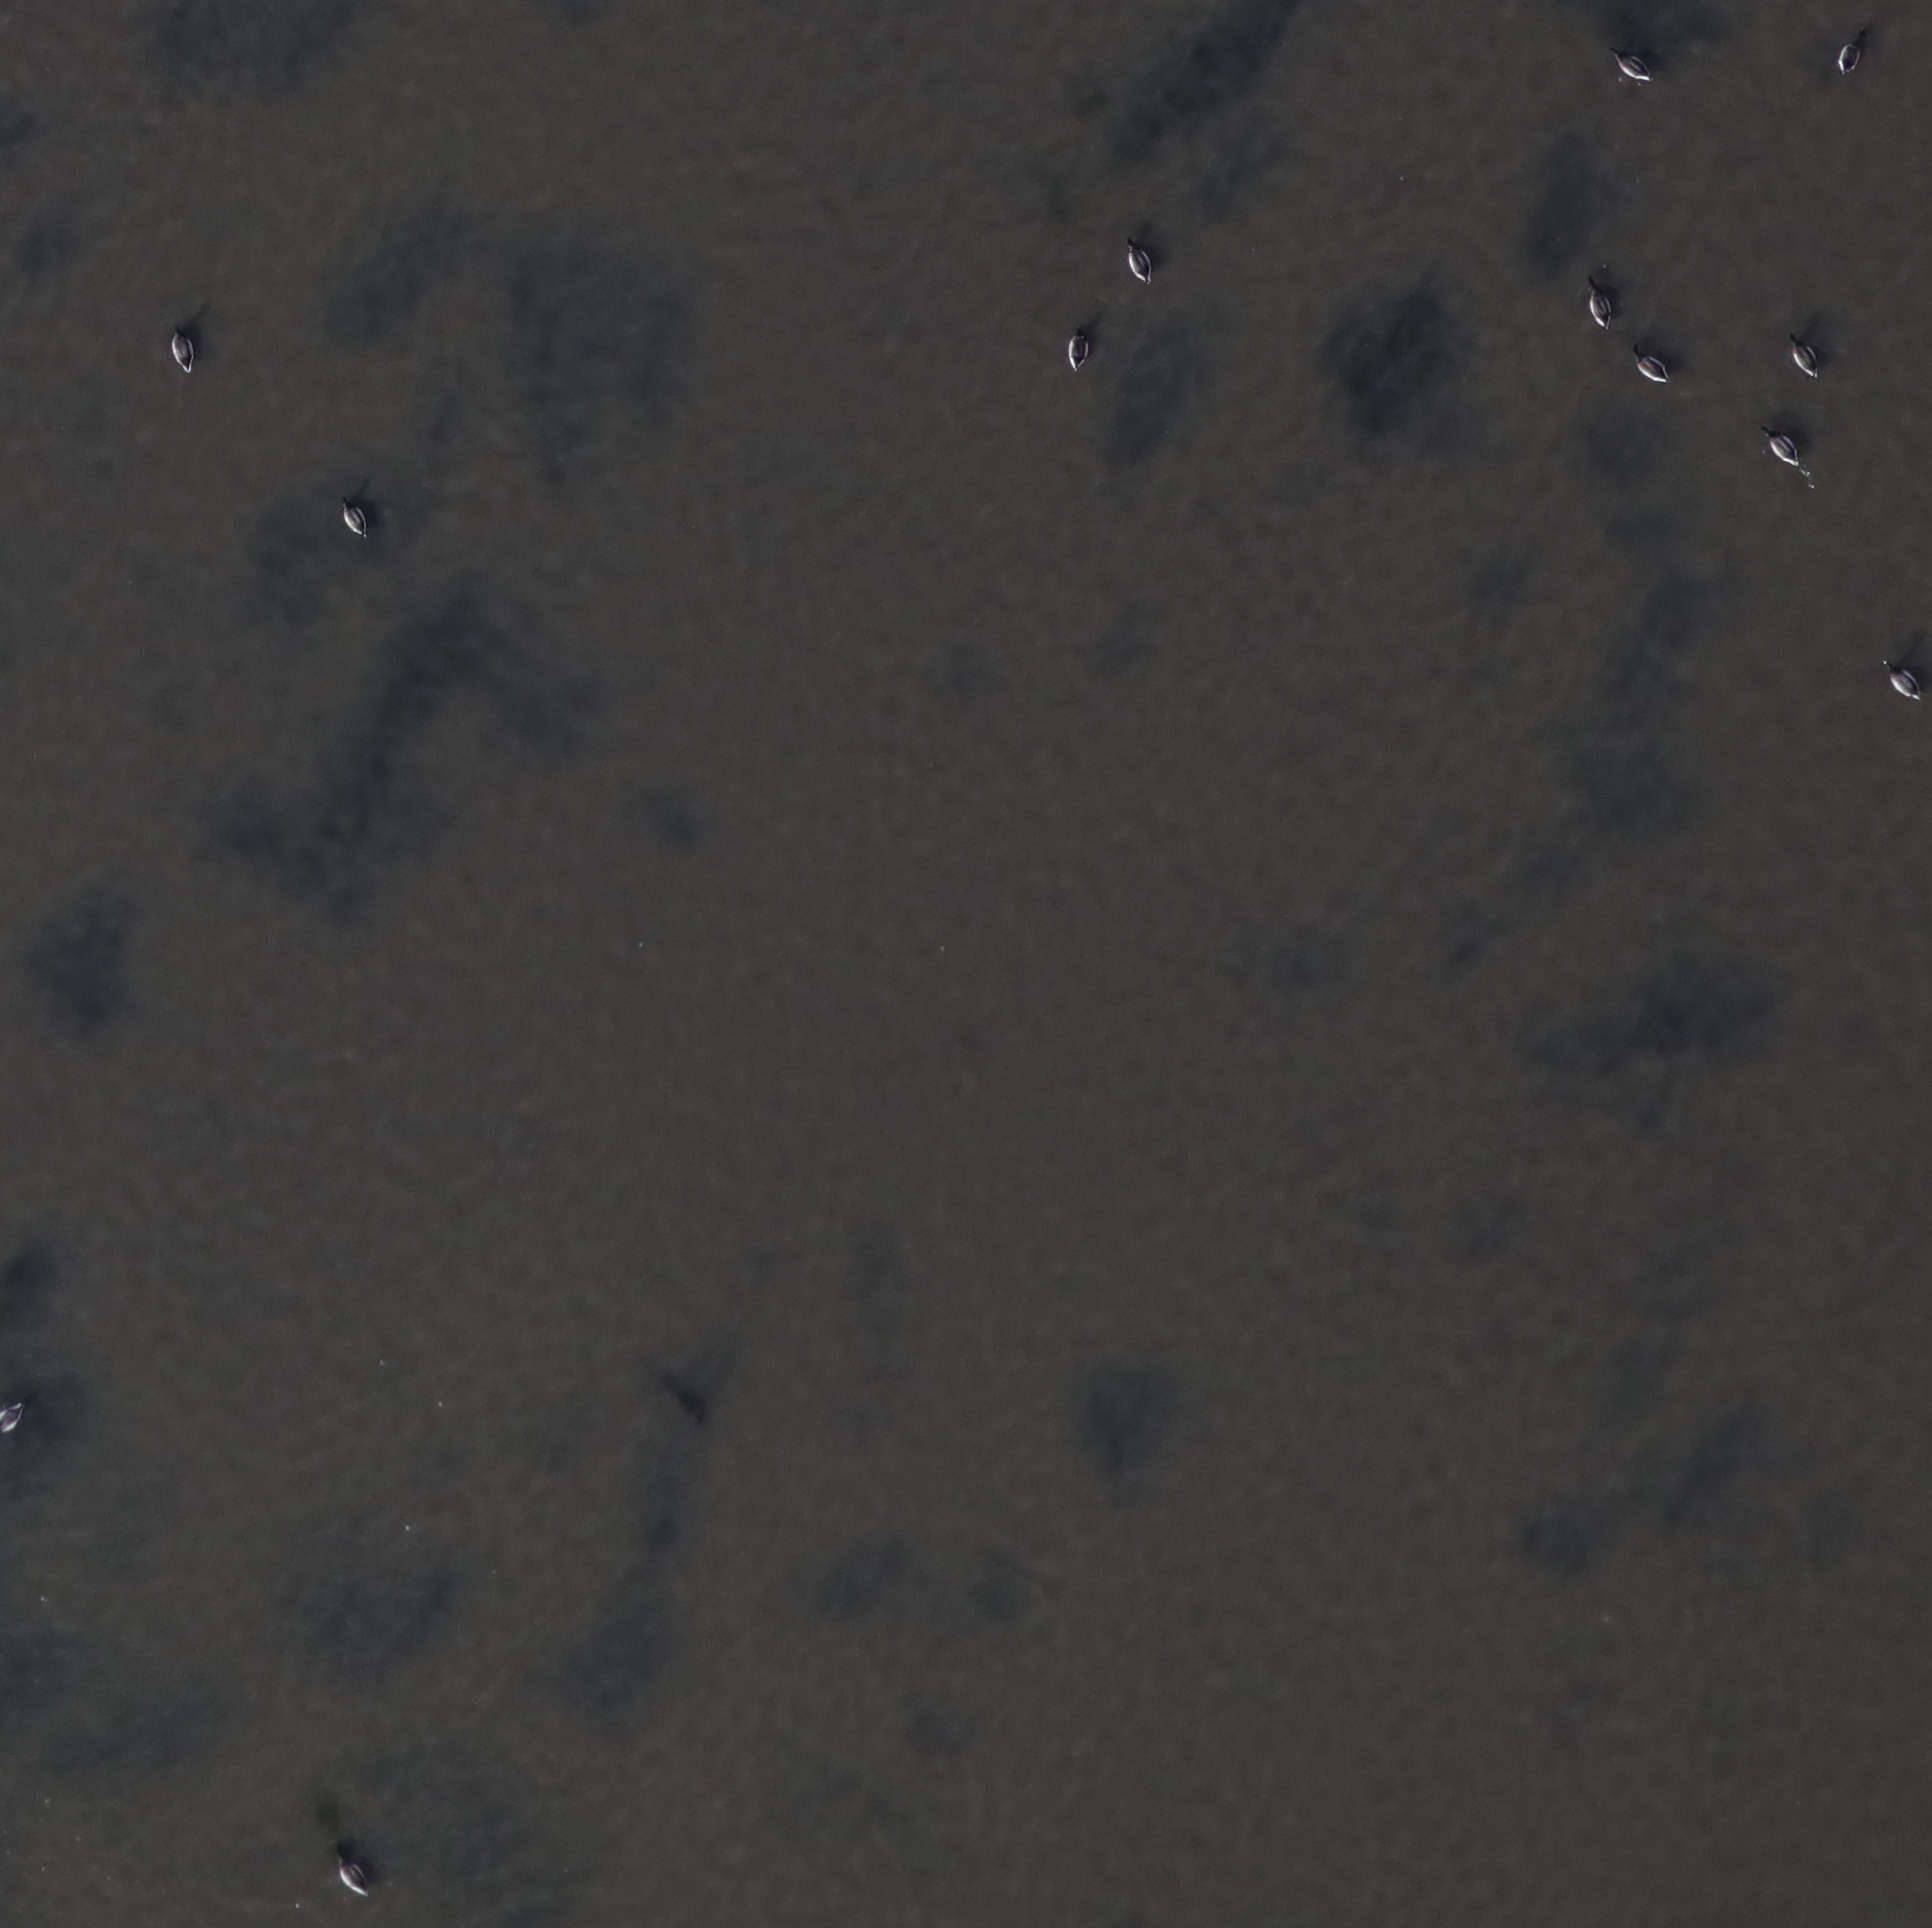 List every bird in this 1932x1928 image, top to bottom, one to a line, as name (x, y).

brant (1852, 54)
brant (1633, 62)
brant (1139, 260)
brant (1601, 301)
brant (183, 348)
brant (1079, 348)
brant (1807, 355)
brant (1652, 365)
brant (1784, 447)
brant (356, 518)
brant (1904, 679)
brant (8, 1420)
brant (349, 1875)